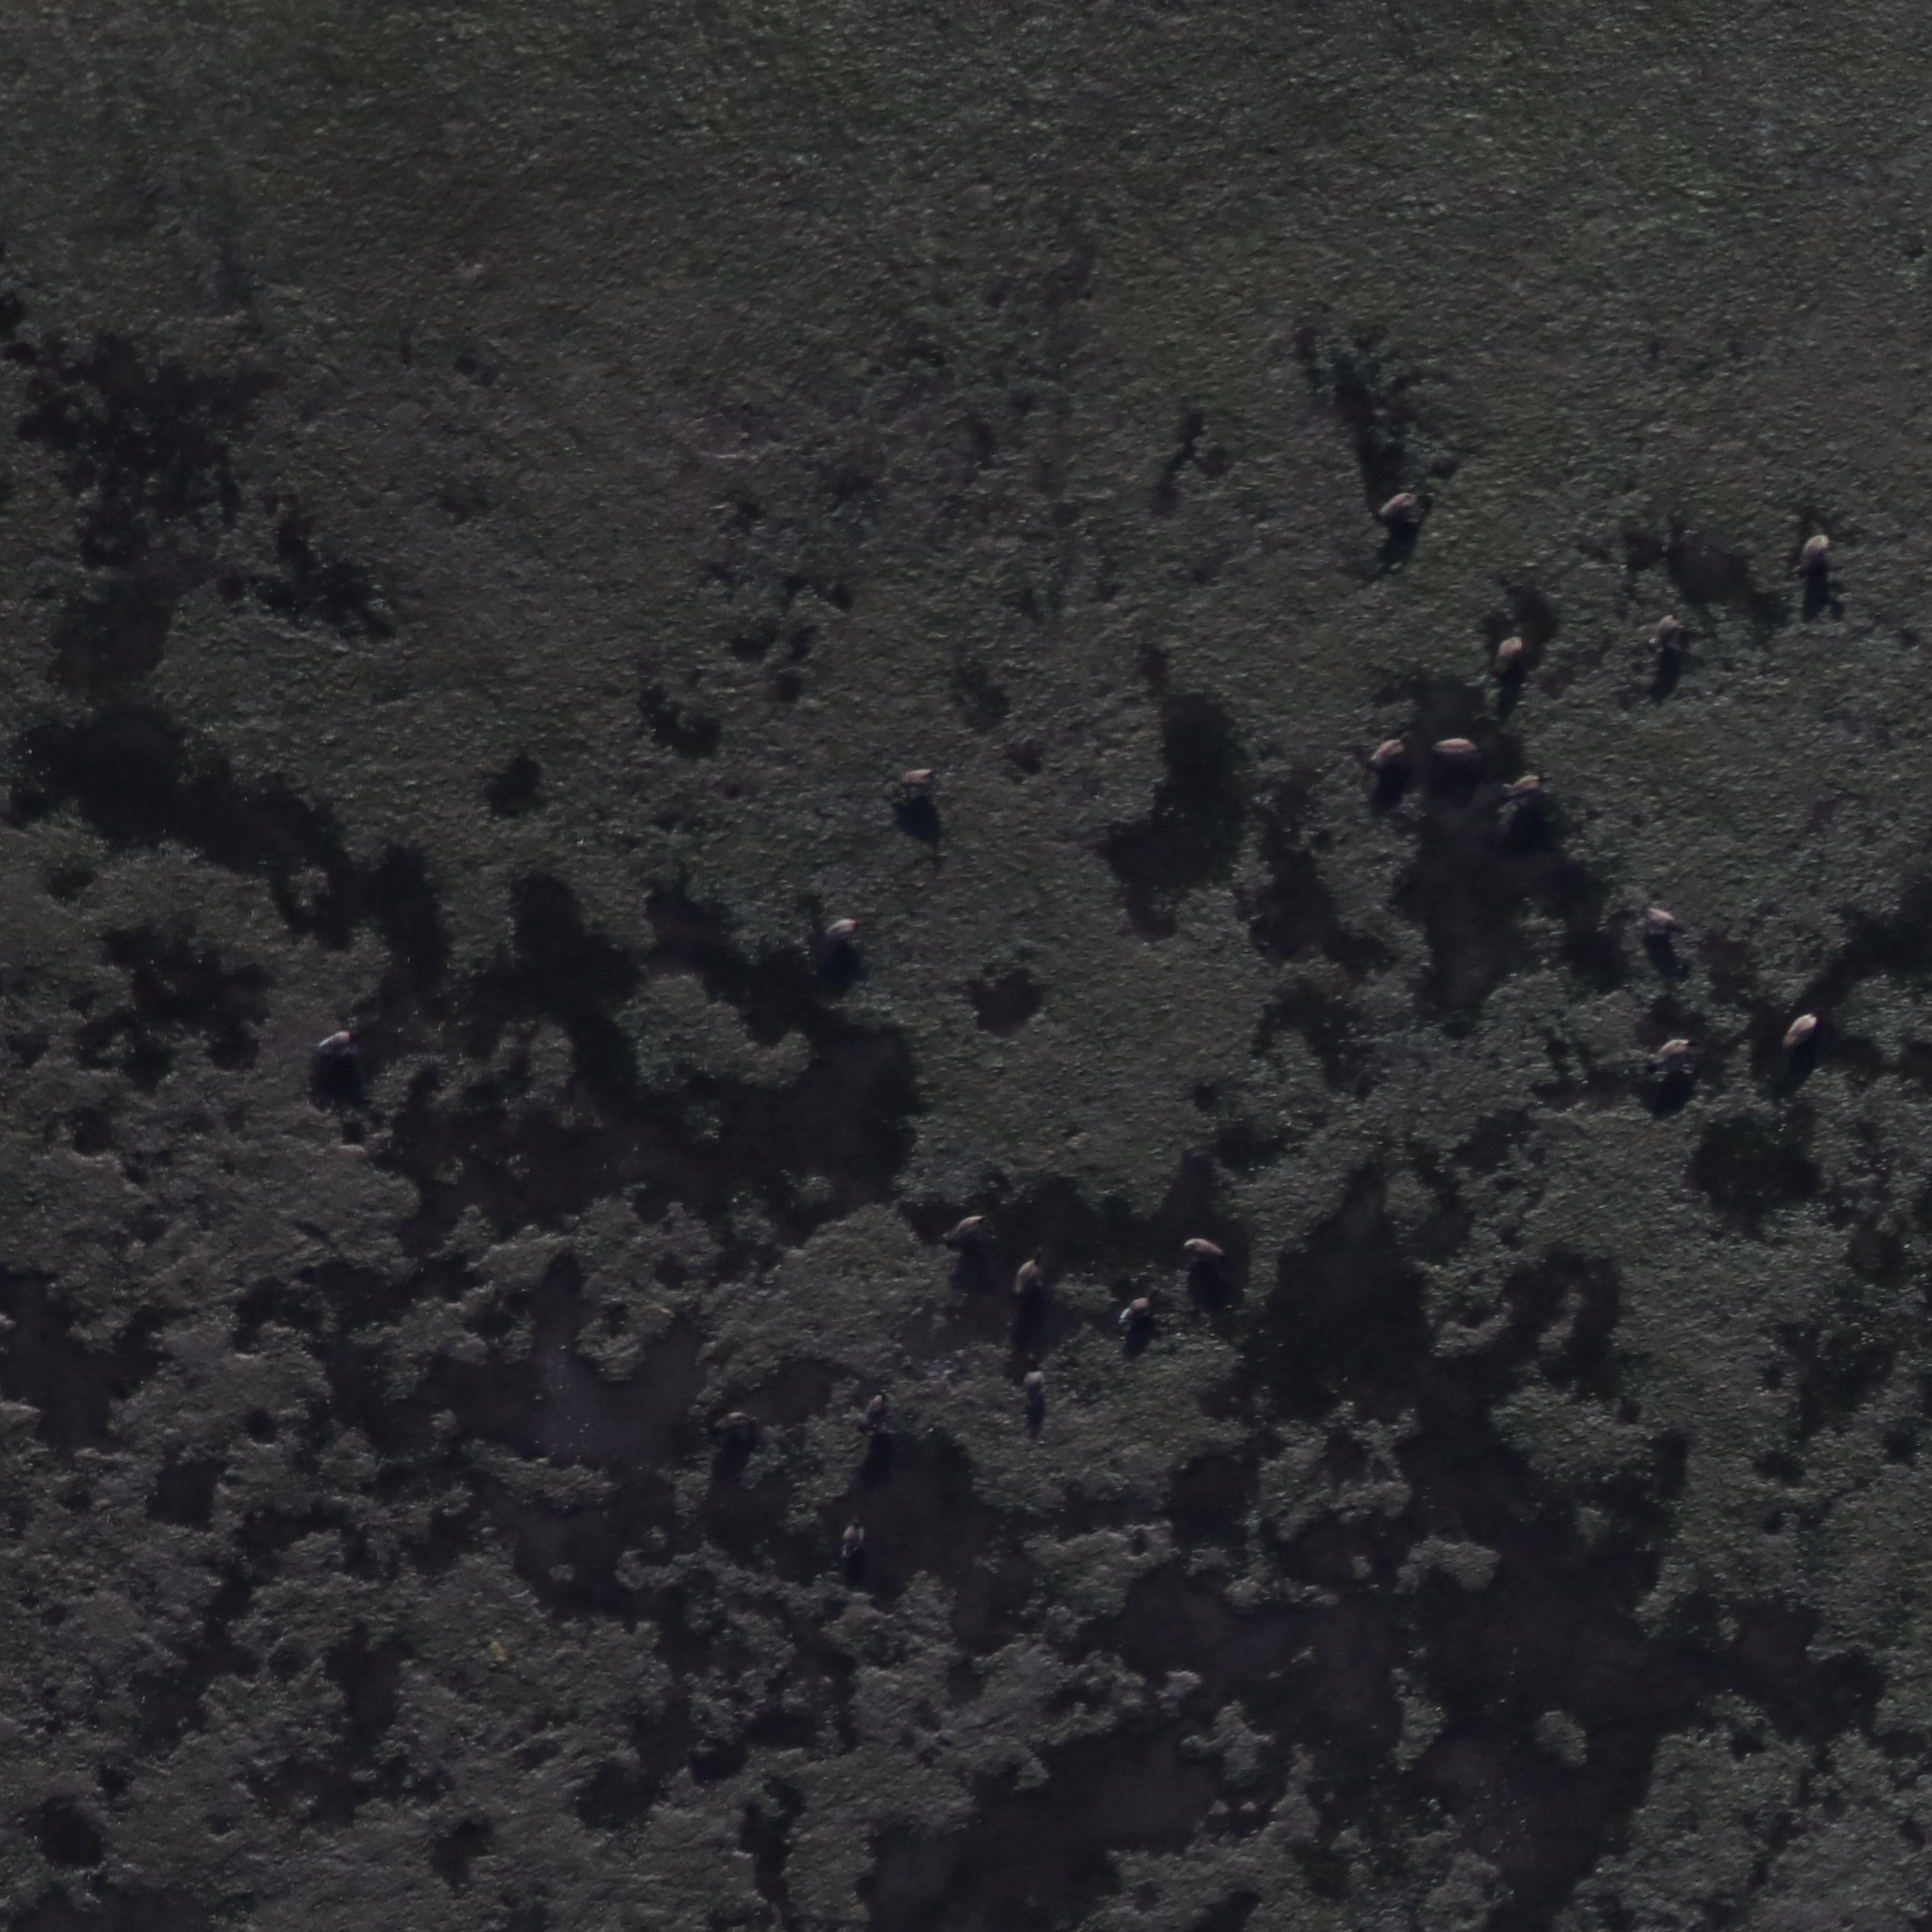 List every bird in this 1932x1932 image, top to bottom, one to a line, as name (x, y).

Canada goose (1401, 502)
Canada goose (1817, 550)
Canada goose (1665, 622)
Canada goose (1511, 655)
Canada goose (1390, 746)
Canada goose (1460, 746)
Canada goose (921, 777)
Canada goose (1528, 787)
Canada goose (1665, 920)
Canada goose (843, 927)
Canada goose (1805, 1021)
Canada goose (337, 1040)
Canada goose (1671, 1057)
Canada goose (970, 1227)
Canada goose (1204, 1243)
Canada goose (1031, 1275)
Canada goose (1133, 1313)
Canada goose (1034, 1381)
Canada goose (878, 1408)
Canada goose (739, 1420)
Canada goose (855, 1540)